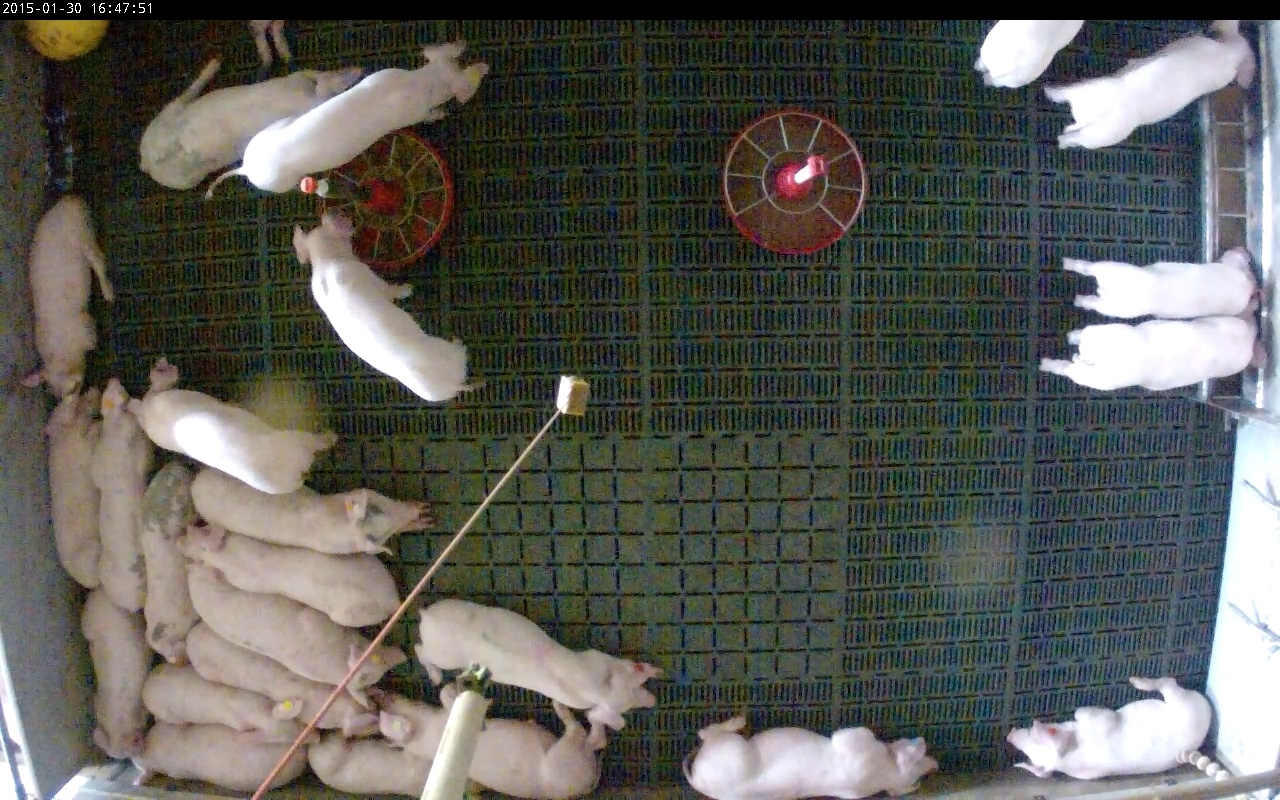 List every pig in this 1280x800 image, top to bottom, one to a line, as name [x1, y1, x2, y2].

pig [1047, 19, 1259, 149]
pig [978, 21, 1086, 91]
pig [208, 40, 487, 198]
pig [138, 52, 365, 190]
pig [21, 192, 117, 402]
pig [292, 213, 482, 400]
pig [1060, 247, 1257, 323]
pig [1038, 311, 1267, 393]
pig [126, 360, 340, 497]
pig [92, 379, 153, 611]
pig [39, 385, 103, 588]
pig [136, 461, 201, 666]
pig [192, 467, 432, 555]
pig [174, 521, 401, 625]
pig [187, 570, 408, 706]
pig [82, 588, 153, 758]
pig [414, 599, 663, 730]
pig [188, 619, 386, 738]
pig [142, 661, 321, 747]
pig [1005, 677, 1214, 778]
pig [379, 683, 605, 798]
pig [682, 716, 939, 799]
pig [123, 722, 307, 791]
pig [307, 728, 490, 799]